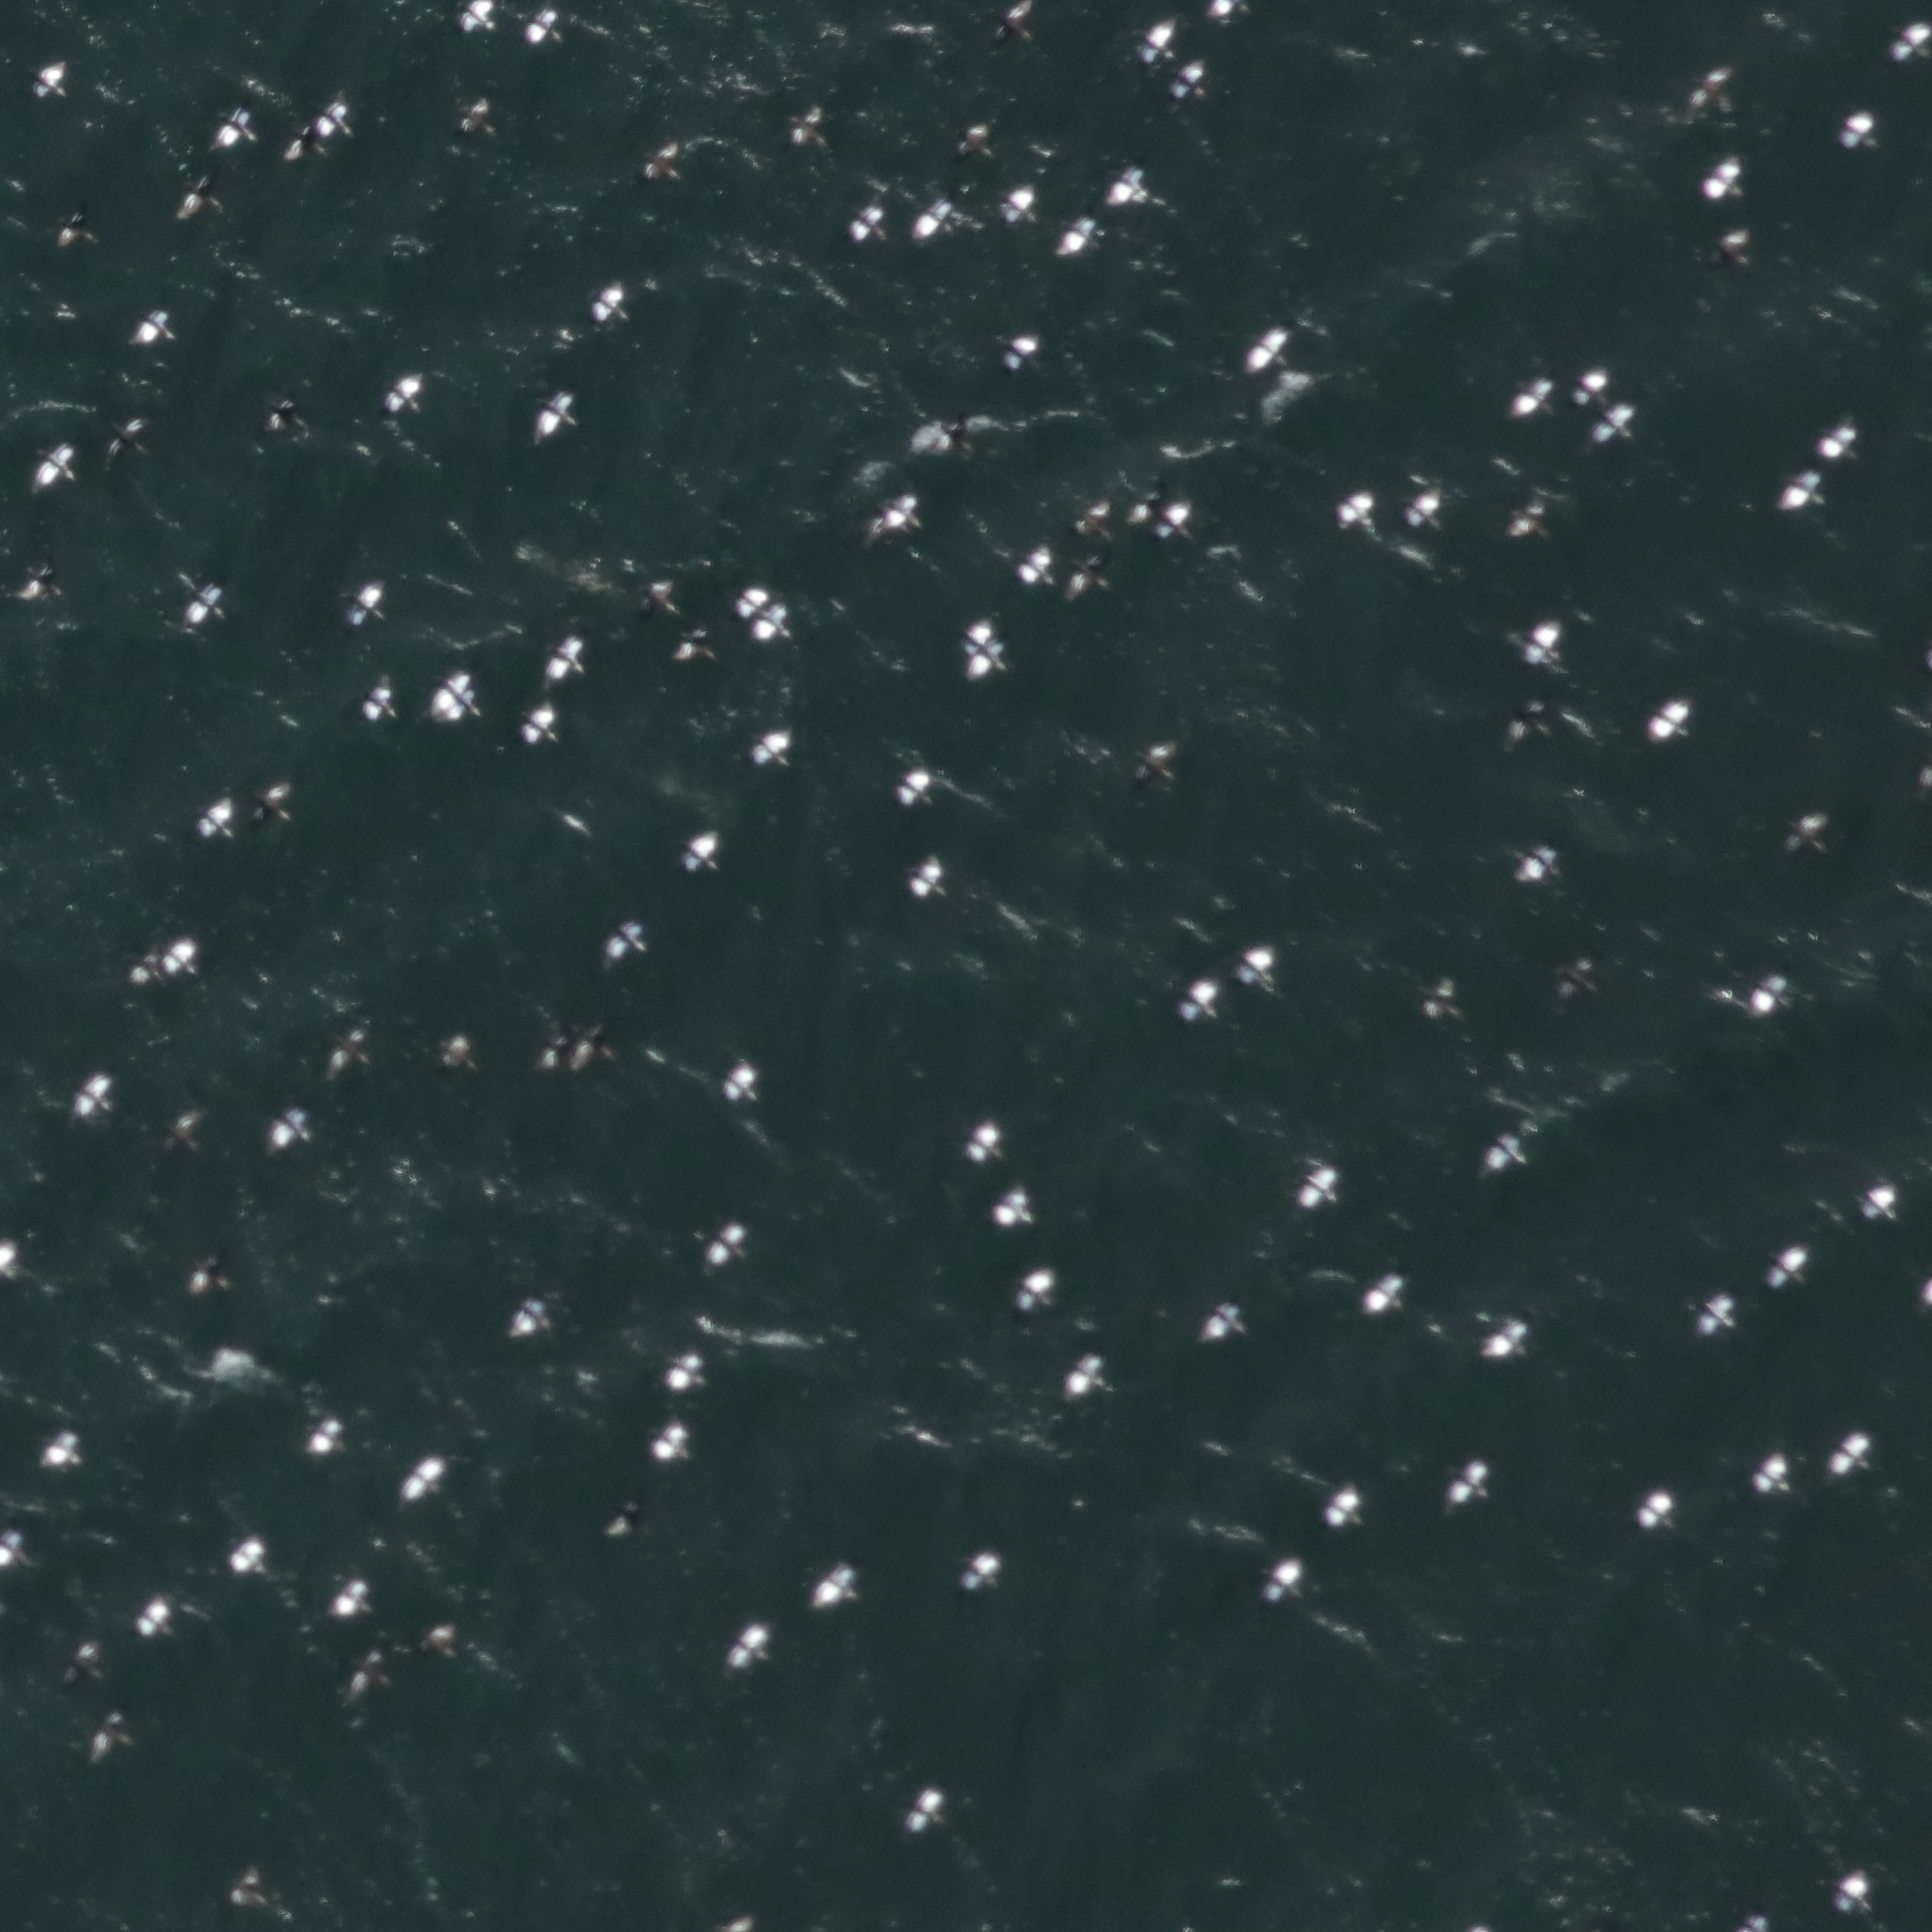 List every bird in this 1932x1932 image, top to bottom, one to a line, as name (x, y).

other bird (471, 16)
other bird (1009, 21)
other bird (548, 25)
other bird (1153, 38)
other bird (1911, 41)
other bird (46, 79)
other bird (1188, 79)
other bird (1710, 85)
other bird (334, 119)
other bird (481, 121)
other bird (226, 125)
other bird (1853, 127)
other bird (803, 129)
other bird (311, 138)
other bird (977, 138)
other bird (661, 164)
other bird (1723, 177)
other bird (1131, 189)
other bird (194, 196)
other bird (1020, 202)
other bird (933, 220)
other bird (870, 225)
other bird (73, 229)
other bird (1083, 236)
other bird (1731, 246)
other bird (612, 298)
other bird (153, 322)
other bird (1270, 350)
other bird (1019, 354)
other bird (1589, 384)
other bird (404, 395)
other bird (1536, 400)
other bird (560, 411)
other bird (289, 418)
other bird (1616, 423)
other bird (955, 434)
other bird (129, 438)
other bird (1836, 440)
other bird (54, 464)
other bird (1808, 486)
other bird (1149, 509)
other bird (1364, 509)
other bird (1424, 509)
other bird (901, 513)
other bird (1093, 517)
other bird (1175, 519)
other bird (1532, 522)
other bird (1038, 567)
other bird (1089, 572)
other bird (37, 583)
other bird (660, 596)
other bird (359, 602)
other bird (752, 605)
other bird (207, 606)
other bird (774, 620)
other bird (978, 629)
other bird (693, 642)
other bird (1549, 642)
other bird (569, 661)
other bird (996, 663)
other bird (453, 688)
other bird (377, 699)
other bird (466, 705)
other bird (1535, 718)
other bird (1677, 723)
other bird (537, 726)
other bird (774, 749)
other bird (1152, 758)
other bird (916, 789)
other bird (271, 805)
other bird (216, 815)
other bird (1809, 831)
other bird (702, 851)
other bird (1537, 864)
other bird (929, 880)
other bird (625, 939)
other bird (179, 957)
other bird (1254, 967)
other bird (148, 968)
other bird (1578, 980)
other bird (1767, 993)
other bird (1442, 995)
other bird (1200, 1003)
other bird (598, 1039)
other bird (555, 1048)
other bird (354, 1049)
other bird (457, 1053)
other bird (744, 1086)
other bird (89, 1096)
other bird (293, 1126)
other bird (181, 1135)
other bird (1505, 1145)
other bird (987, 1146)
other bird (1318, 1188)
other bird (1877, 1203)
other bird (1015, 1214)
other bird (730, 1244)
other bird (2, 1261)
other bird (1786, 1263)
other bird (206, 1276)
other bird (1033, 1291)
other bird (1382, 1293)
other bird (1718, 1313)
other bird (529, 1317)
other bird (1222, 1320)
other bird (1506, 1340)
other bird (688, 1372)
other bird (1088, 1375)
other bird (325, 1434)
other bird (669, 1449)
other bird (64, 1454)
other bird (1853, 1454)
other bird (1773, 1472)
other bird (426, 1479)
other bird (1469, 1484)
other bird (1346, 1508)
other bird (1655, 1510)
other bird (628, 1517)
other bird (4, 1547)
other bird (249, 1563)
other bird (977, 1571)
other bird (1286, 1579)
other bird (832, 1589)
other bird (357, 1601)
other bird (157, 1616)
other bird (442, 1639)
other bird (747, 1652)
other bird (86, 1662)
other bird (365, 1670)
other bird (113, 1731)
other bird (930, 1812)
other bird (247, 1891)
other bird (1855, 1894)
other bird (1758, 1932)